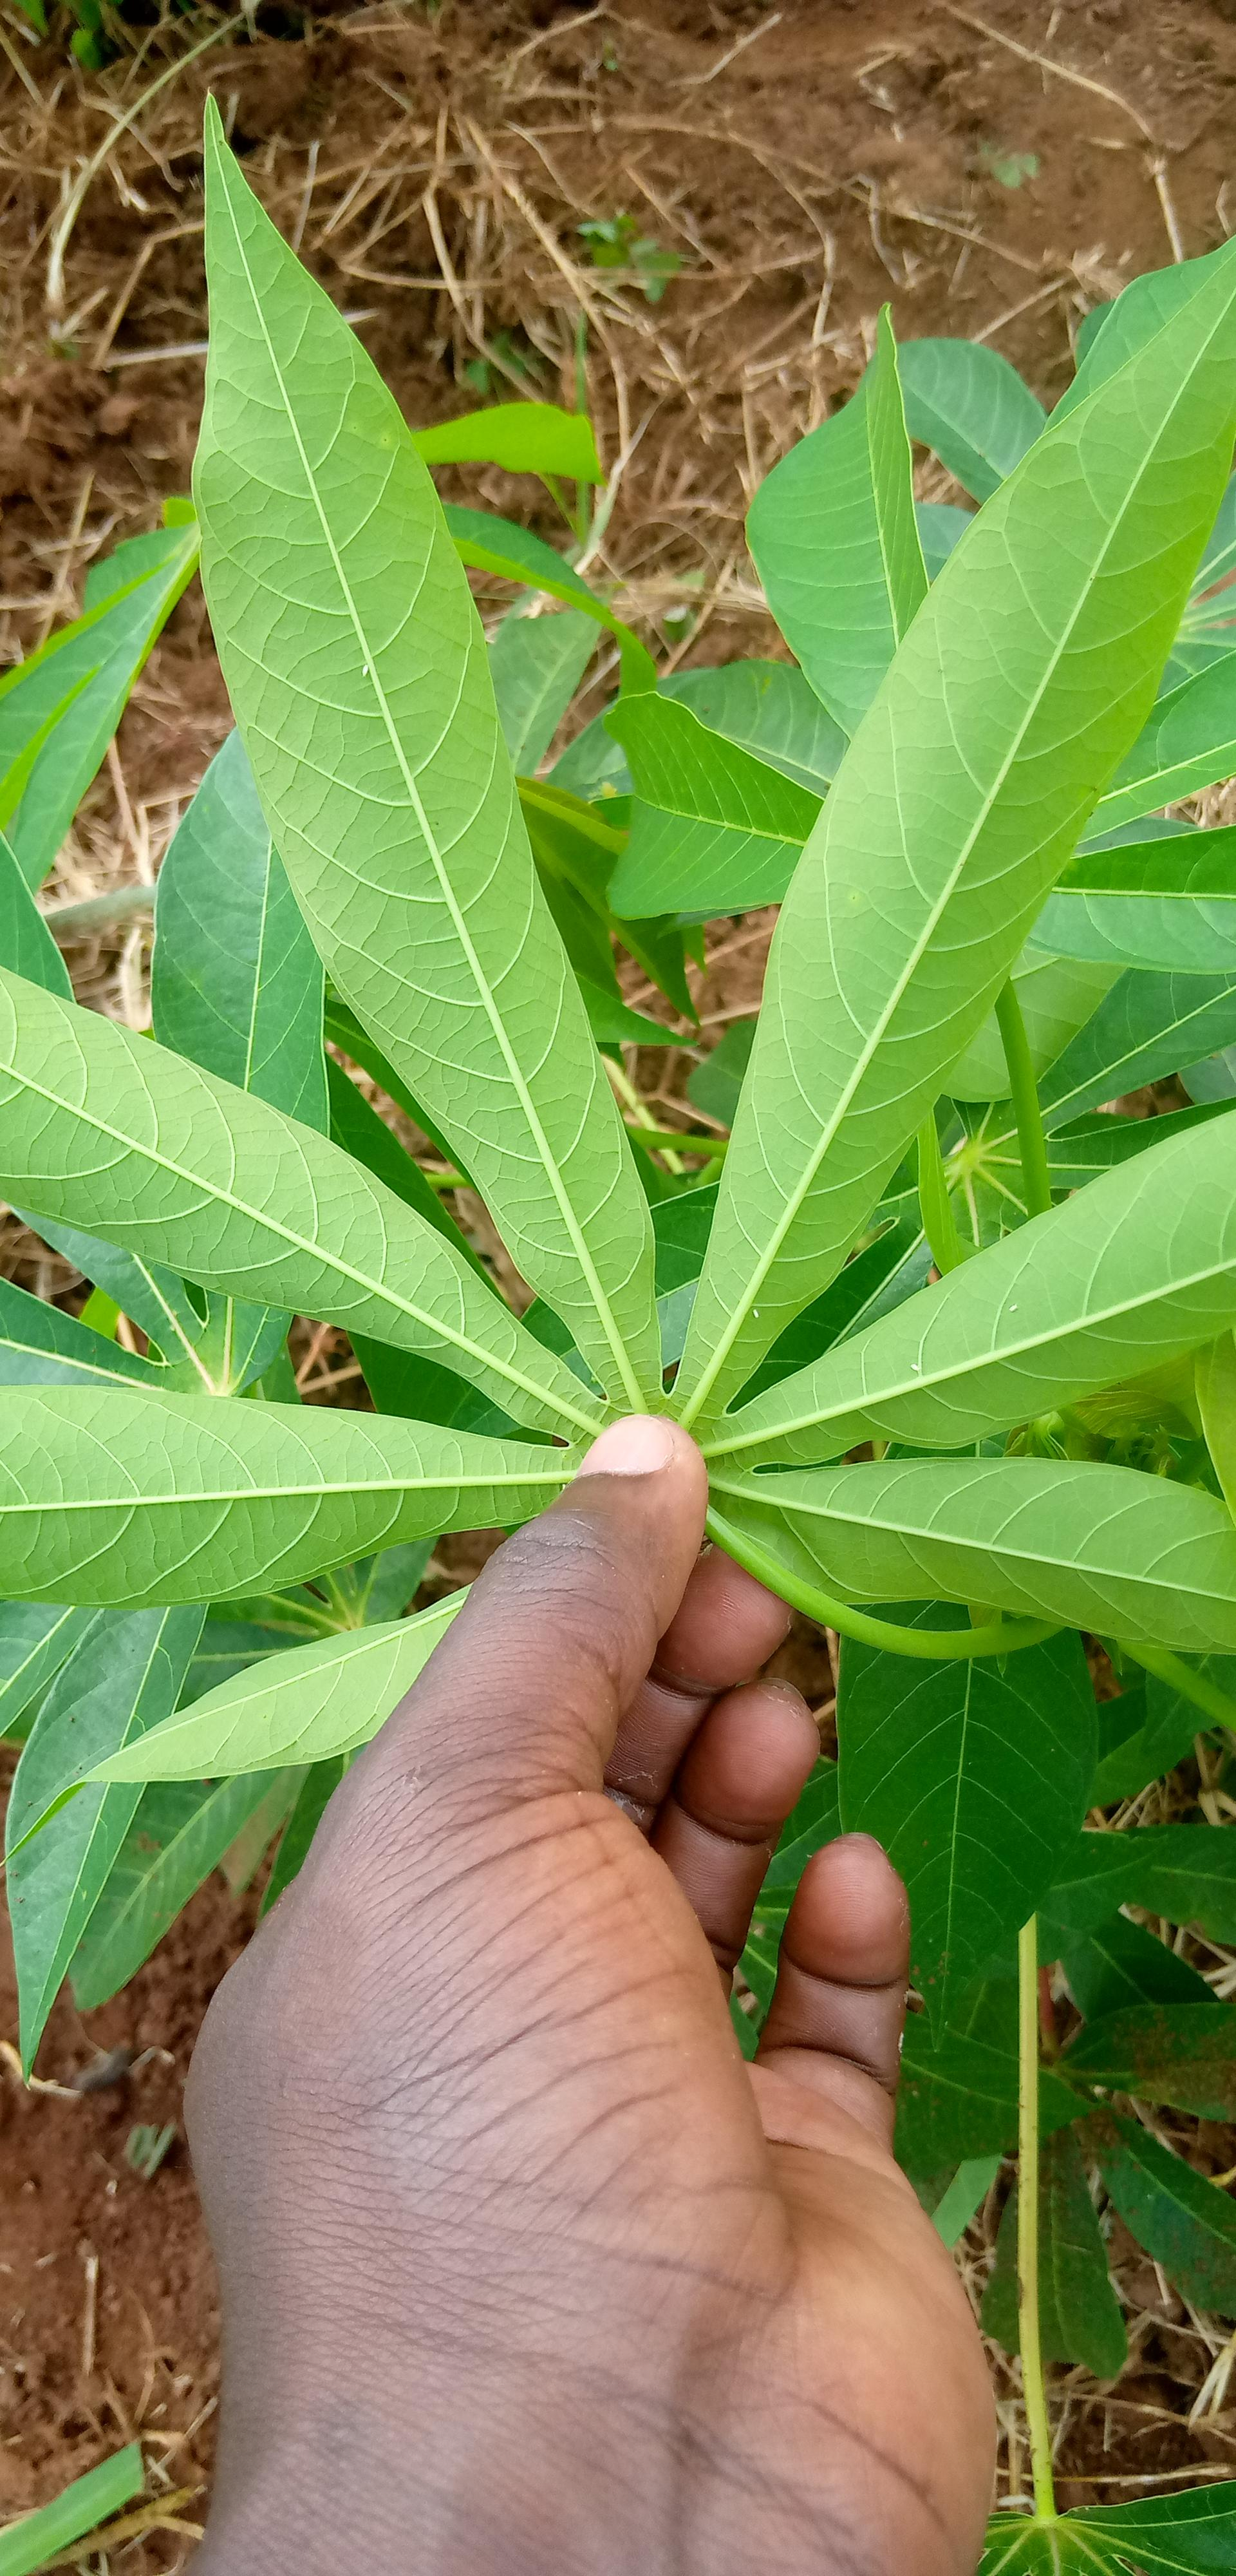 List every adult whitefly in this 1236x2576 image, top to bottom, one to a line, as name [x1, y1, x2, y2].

whitefly [360, 661, 370, 680]
whitefly [1008, 1302, 1019, 1314]
whitefly [751, 1307, 760, 1320]
whitefly [908, 1361, 921, 1373]